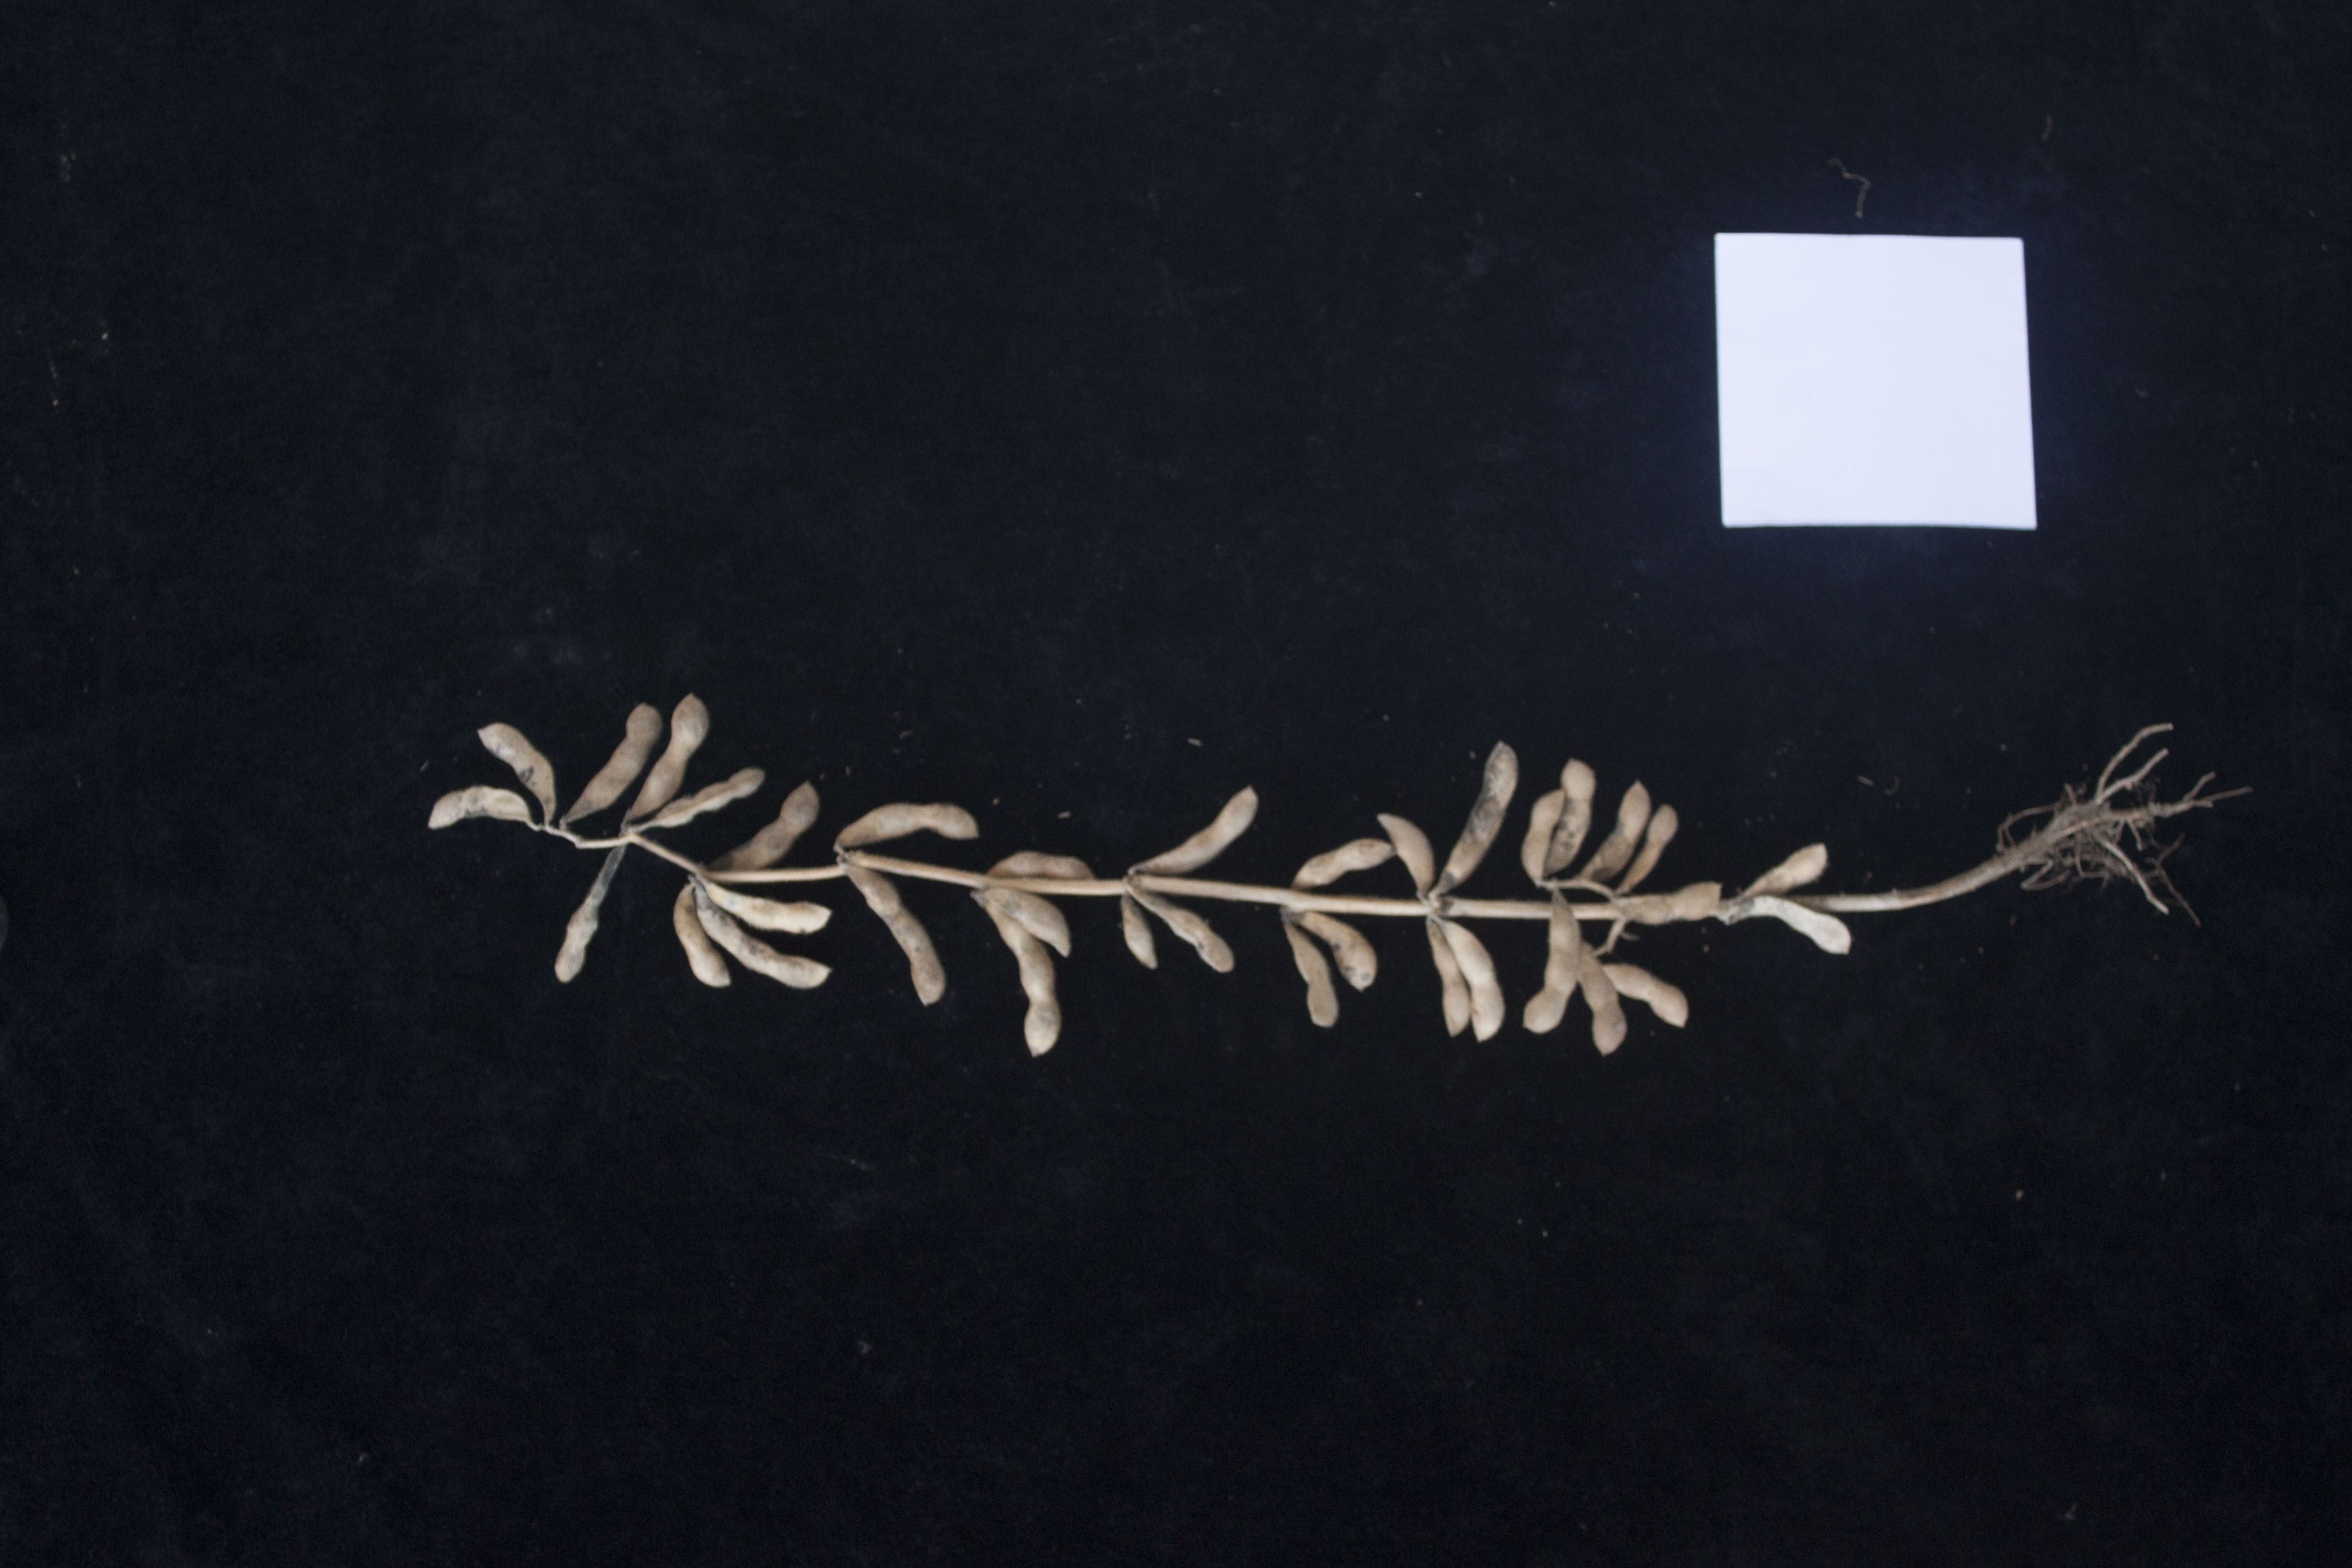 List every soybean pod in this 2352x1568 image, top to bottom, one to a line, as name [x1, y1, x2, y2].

soybean pod [626, 693, 707, 820]
soybean pod [564, 703, 659, 821]
soybean pod [478, 726, 555, 824]
soybean pod [1433, 744, 1516, 894]
soybean pod [1544, 762, 1594, 879]
soybean pod [647, 772, 763, 828]
soybean pod [1577, 783, 1650, 882]
soybean pod [713, 784, 819, 872]
soybean pod [429, 787, 531, 828]
soybean pod [1133, 788, 1256, 876]
soybean pod [1522, 791, 1564, 886]
soybean pod [835, 804, 978, 850]
soybean pod [1620, 806, 1675, 894]
soybean pod [1379, 817, 1431, 895]
soybean pod [1294, 841, 1394, 889]
soybean pod [556, 846, 622, 981]
soybean pod [1738, 846, 1825, 898]
soybean pod [987, 854, 1093, 884]
soybean pod [843, 860, 943, 1005]
soybean pod [696, 882, 829, 988]
soybean pod [702, 882, 828, 935]
soybean pod [675, 883, 732, 987]
soybean pod [1609, 884, 1718, 923]
soybean pod [1130, 886, 1232, 972]
soybean pod [978, 888, 1070, 956]
soybean pod [1524, 889, 1579, 1032]
soybean pod [1122, 893, 1156, 968]
soybean pod [978, 897, 1059, 1057]
soybean pod [1729, 899, 1848, 954]
soybean pod [1428, 912, 1469, 1035]
soybean pod [1287, 913, 1374, 991]
soybean pod [1433, 917, 1503, 1041]
soybean pod [1284, 923, 1336, 1027]
soybean pod [1578, 940, 1627, 1058]
soybean pod [1602, 967, 1685, 1027]